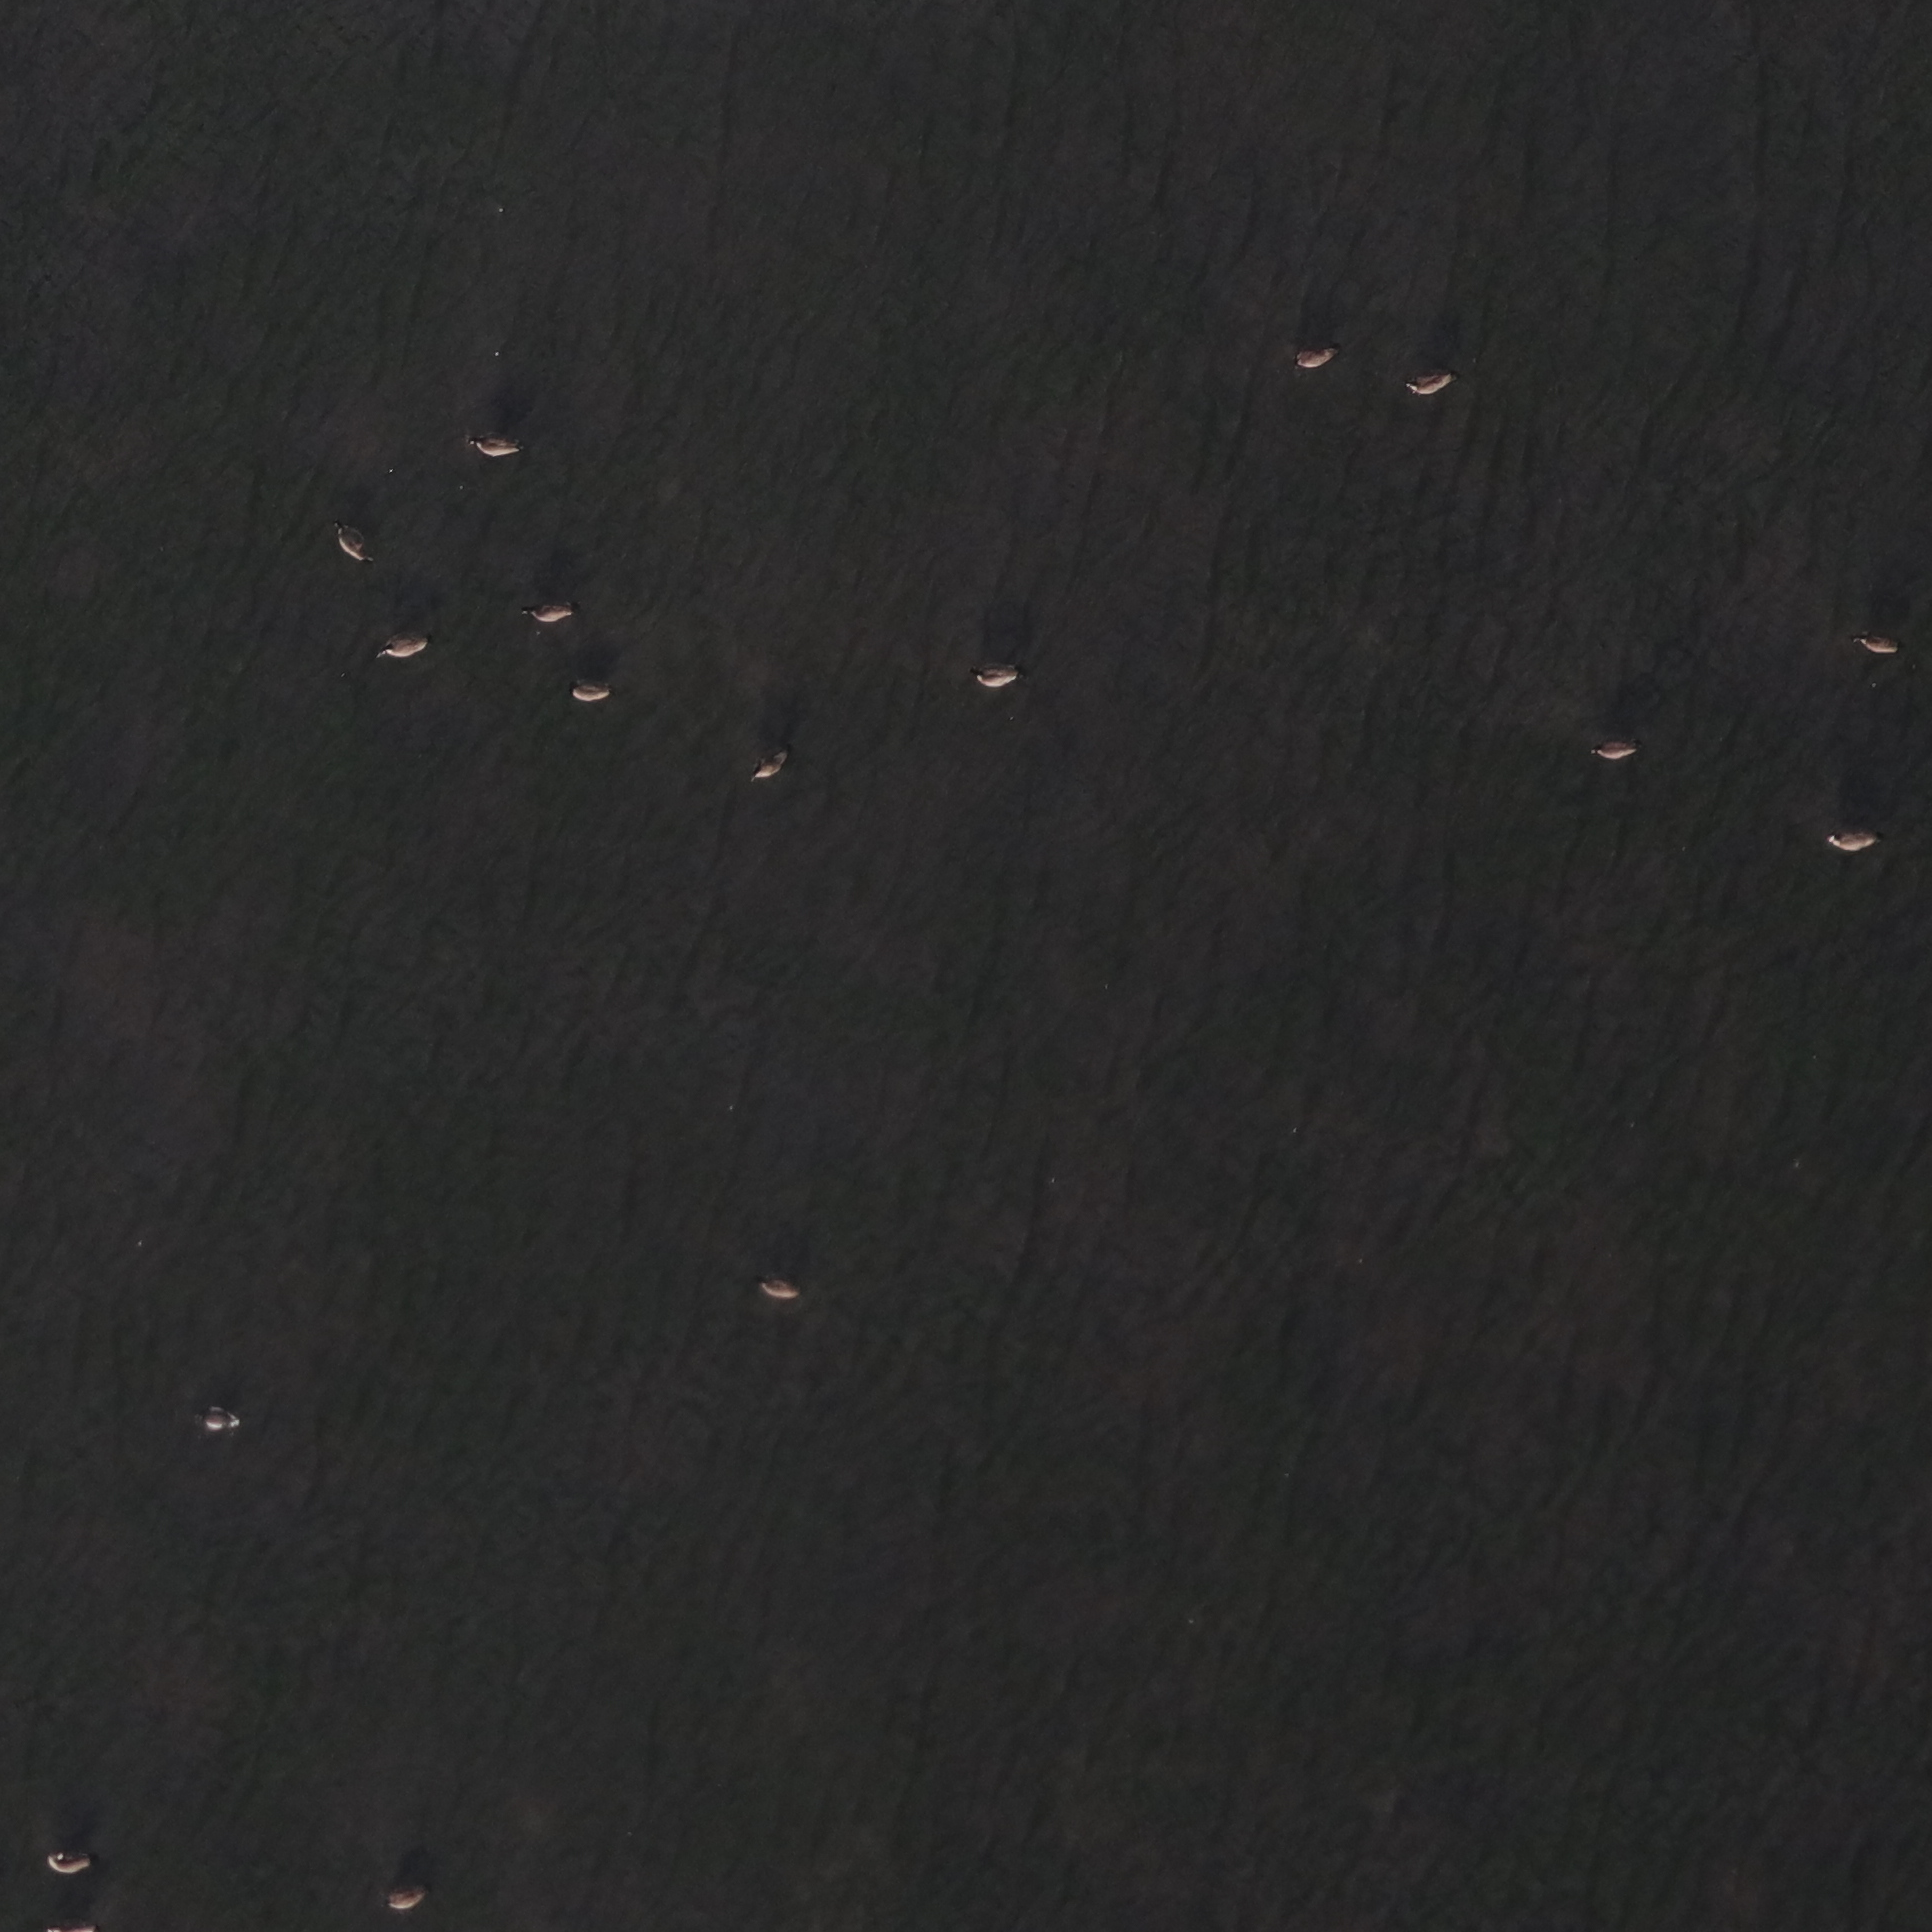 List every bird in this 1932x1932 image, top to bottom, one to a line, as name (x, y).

Canada goose (1313, 357)
Canada goose (1427, 382)
Canada goose (499, 447)
Canada goose (355, 540)
Canada goose (557, 613)
Canada goose (1879, 643)
Canada goose (402, 648)
Canada goose (999, 675)
Canada goose (588, 691)
Canada goose (1613, 749)
Canada goose (769, 767)
Canada goose (1854, 840)
Canada goose (775, 1287)
brant (217, 1417)
Canada goose (70, 1864)
Canada goose (404, 1901)